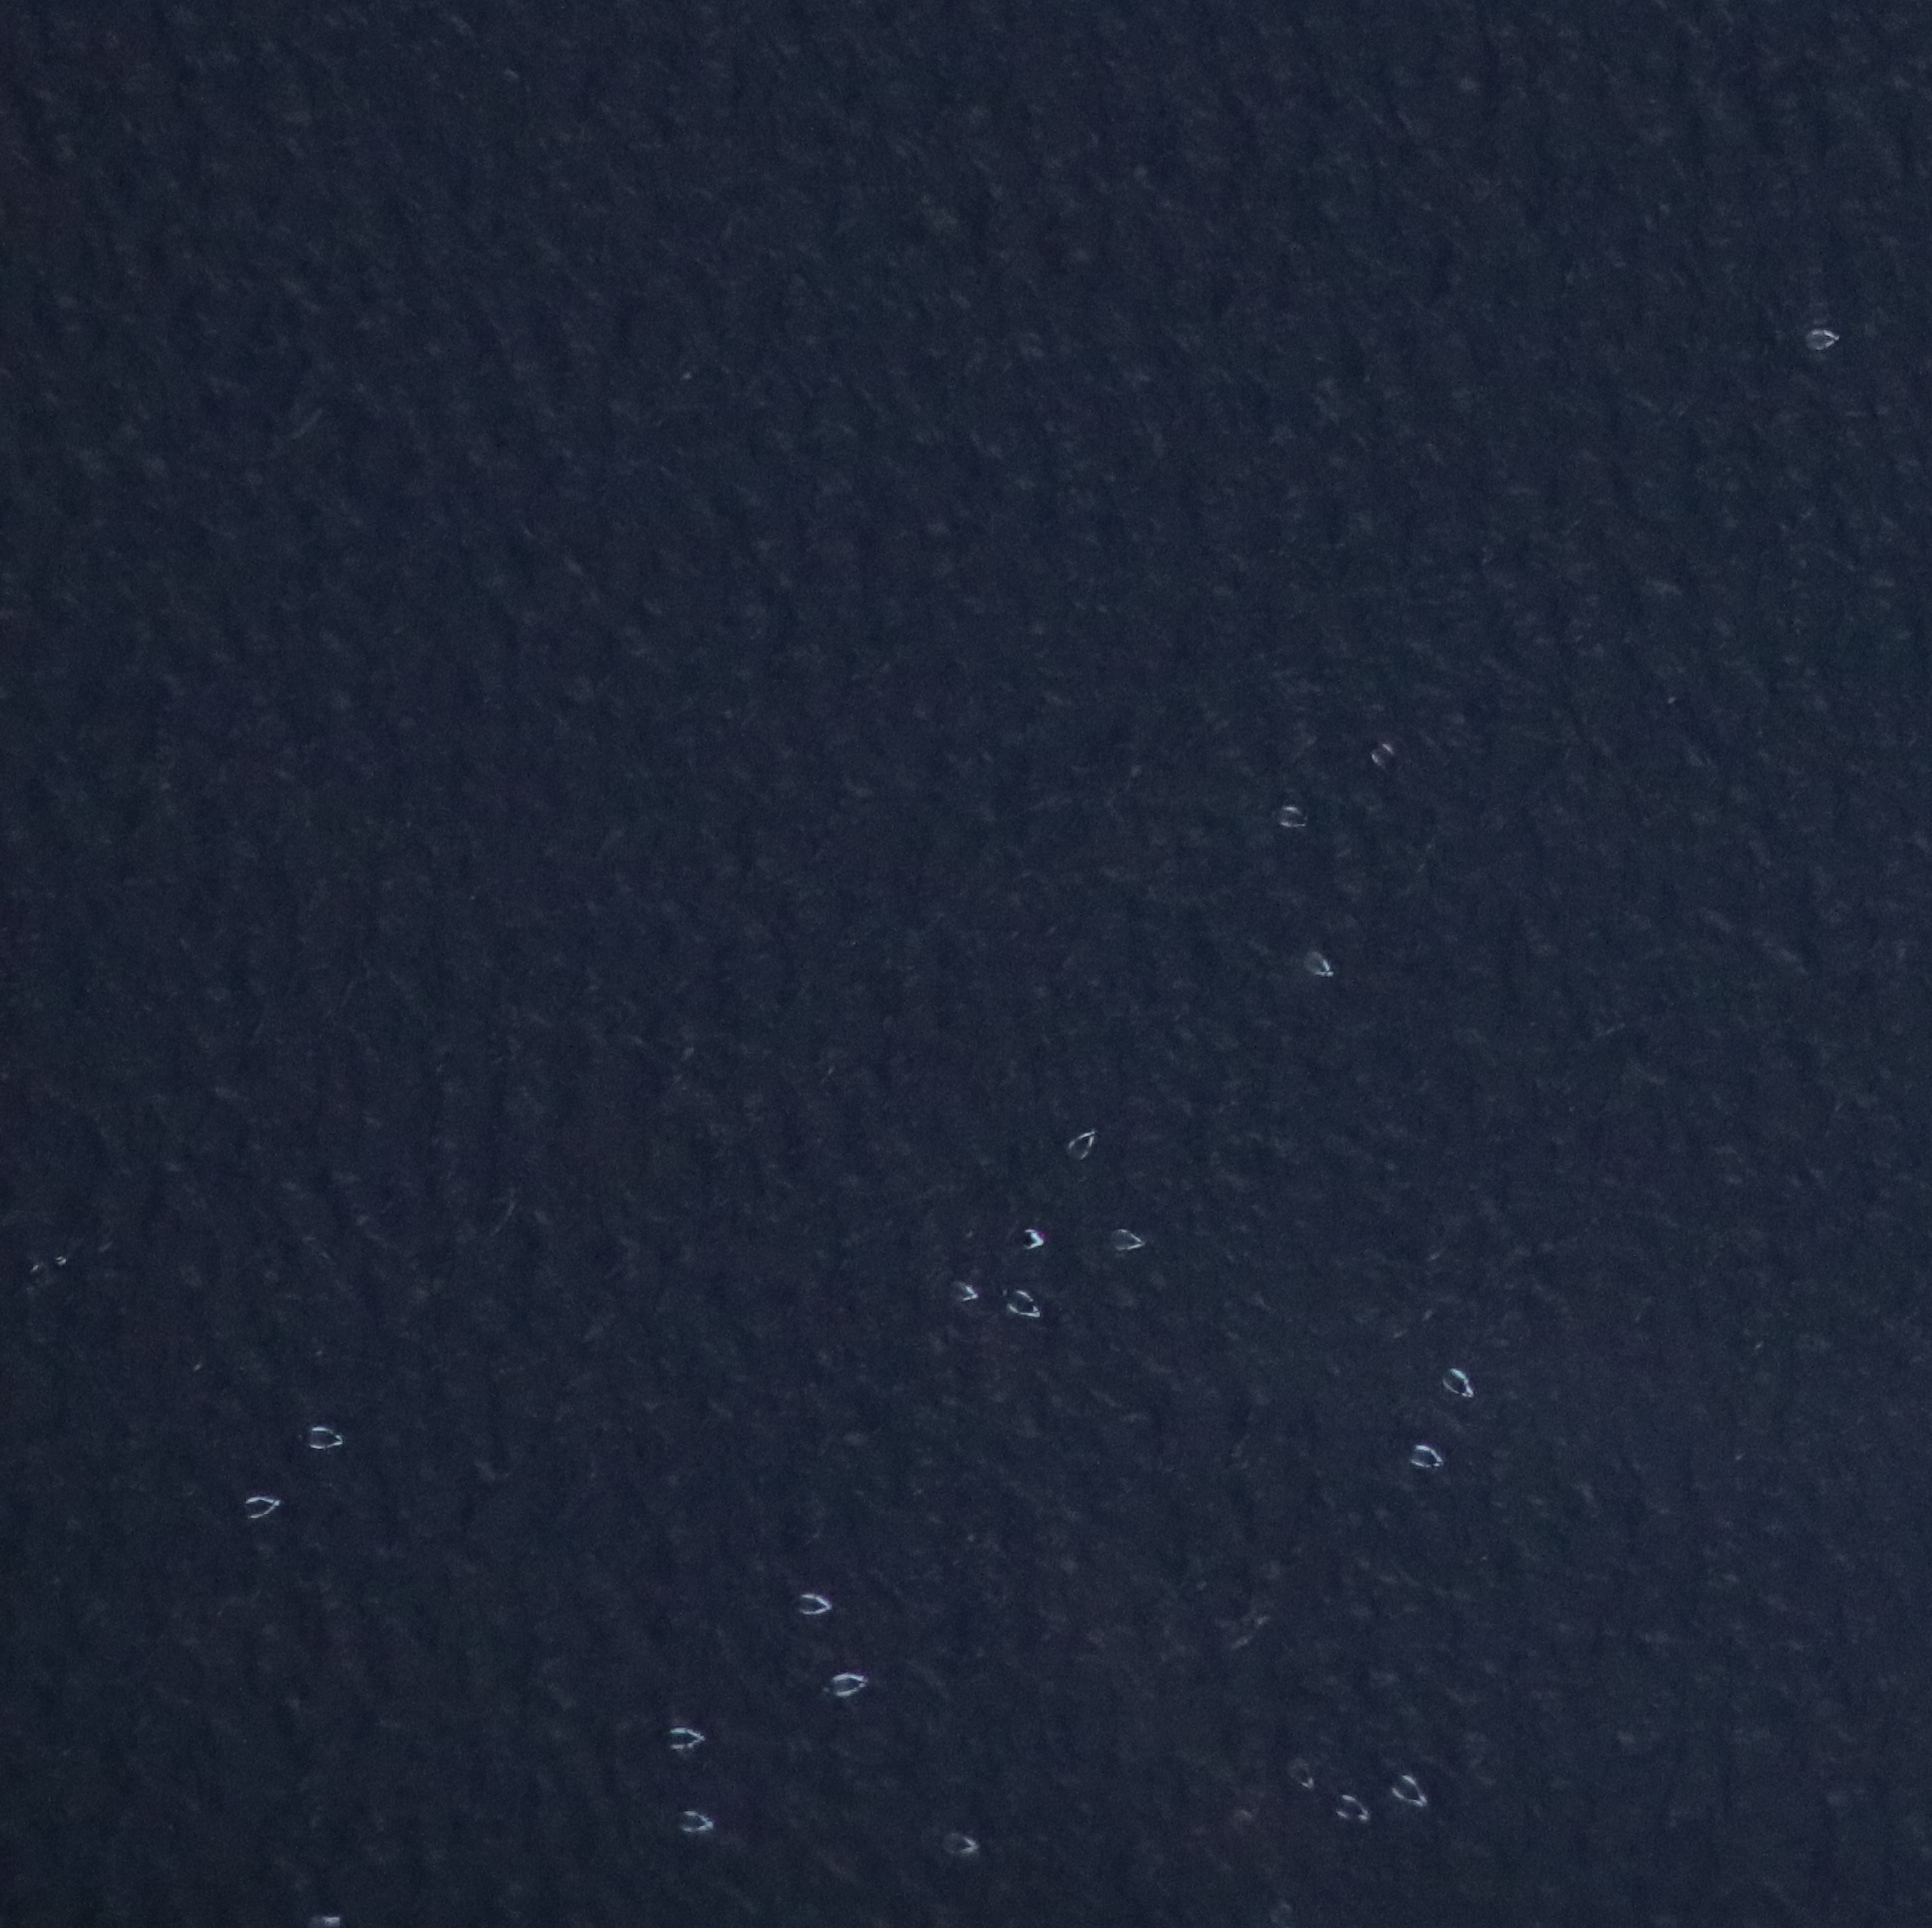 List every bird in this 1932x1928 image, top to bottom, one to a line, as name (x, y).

brant (1820, 339)
brant (1382, 753)
brant (1292, 818)
brant (1315, 961)
brant (1082, 1147)
brant (1028, 1241)
brant (1124, 1241)
brant (962, 1291)
brant (1023, 1302)
brant (1455, 1384)
brant (321, 1439)
brant (1424, 1456)
brant (258, 1508)
brant (809, 1603)
brant (844, 1685)
brant (681, 1739)
brant (1298, 1771)
brant (1409, 1791)
brant (1351, 1807)
brant (693, 1824)
brant (959, 1844)